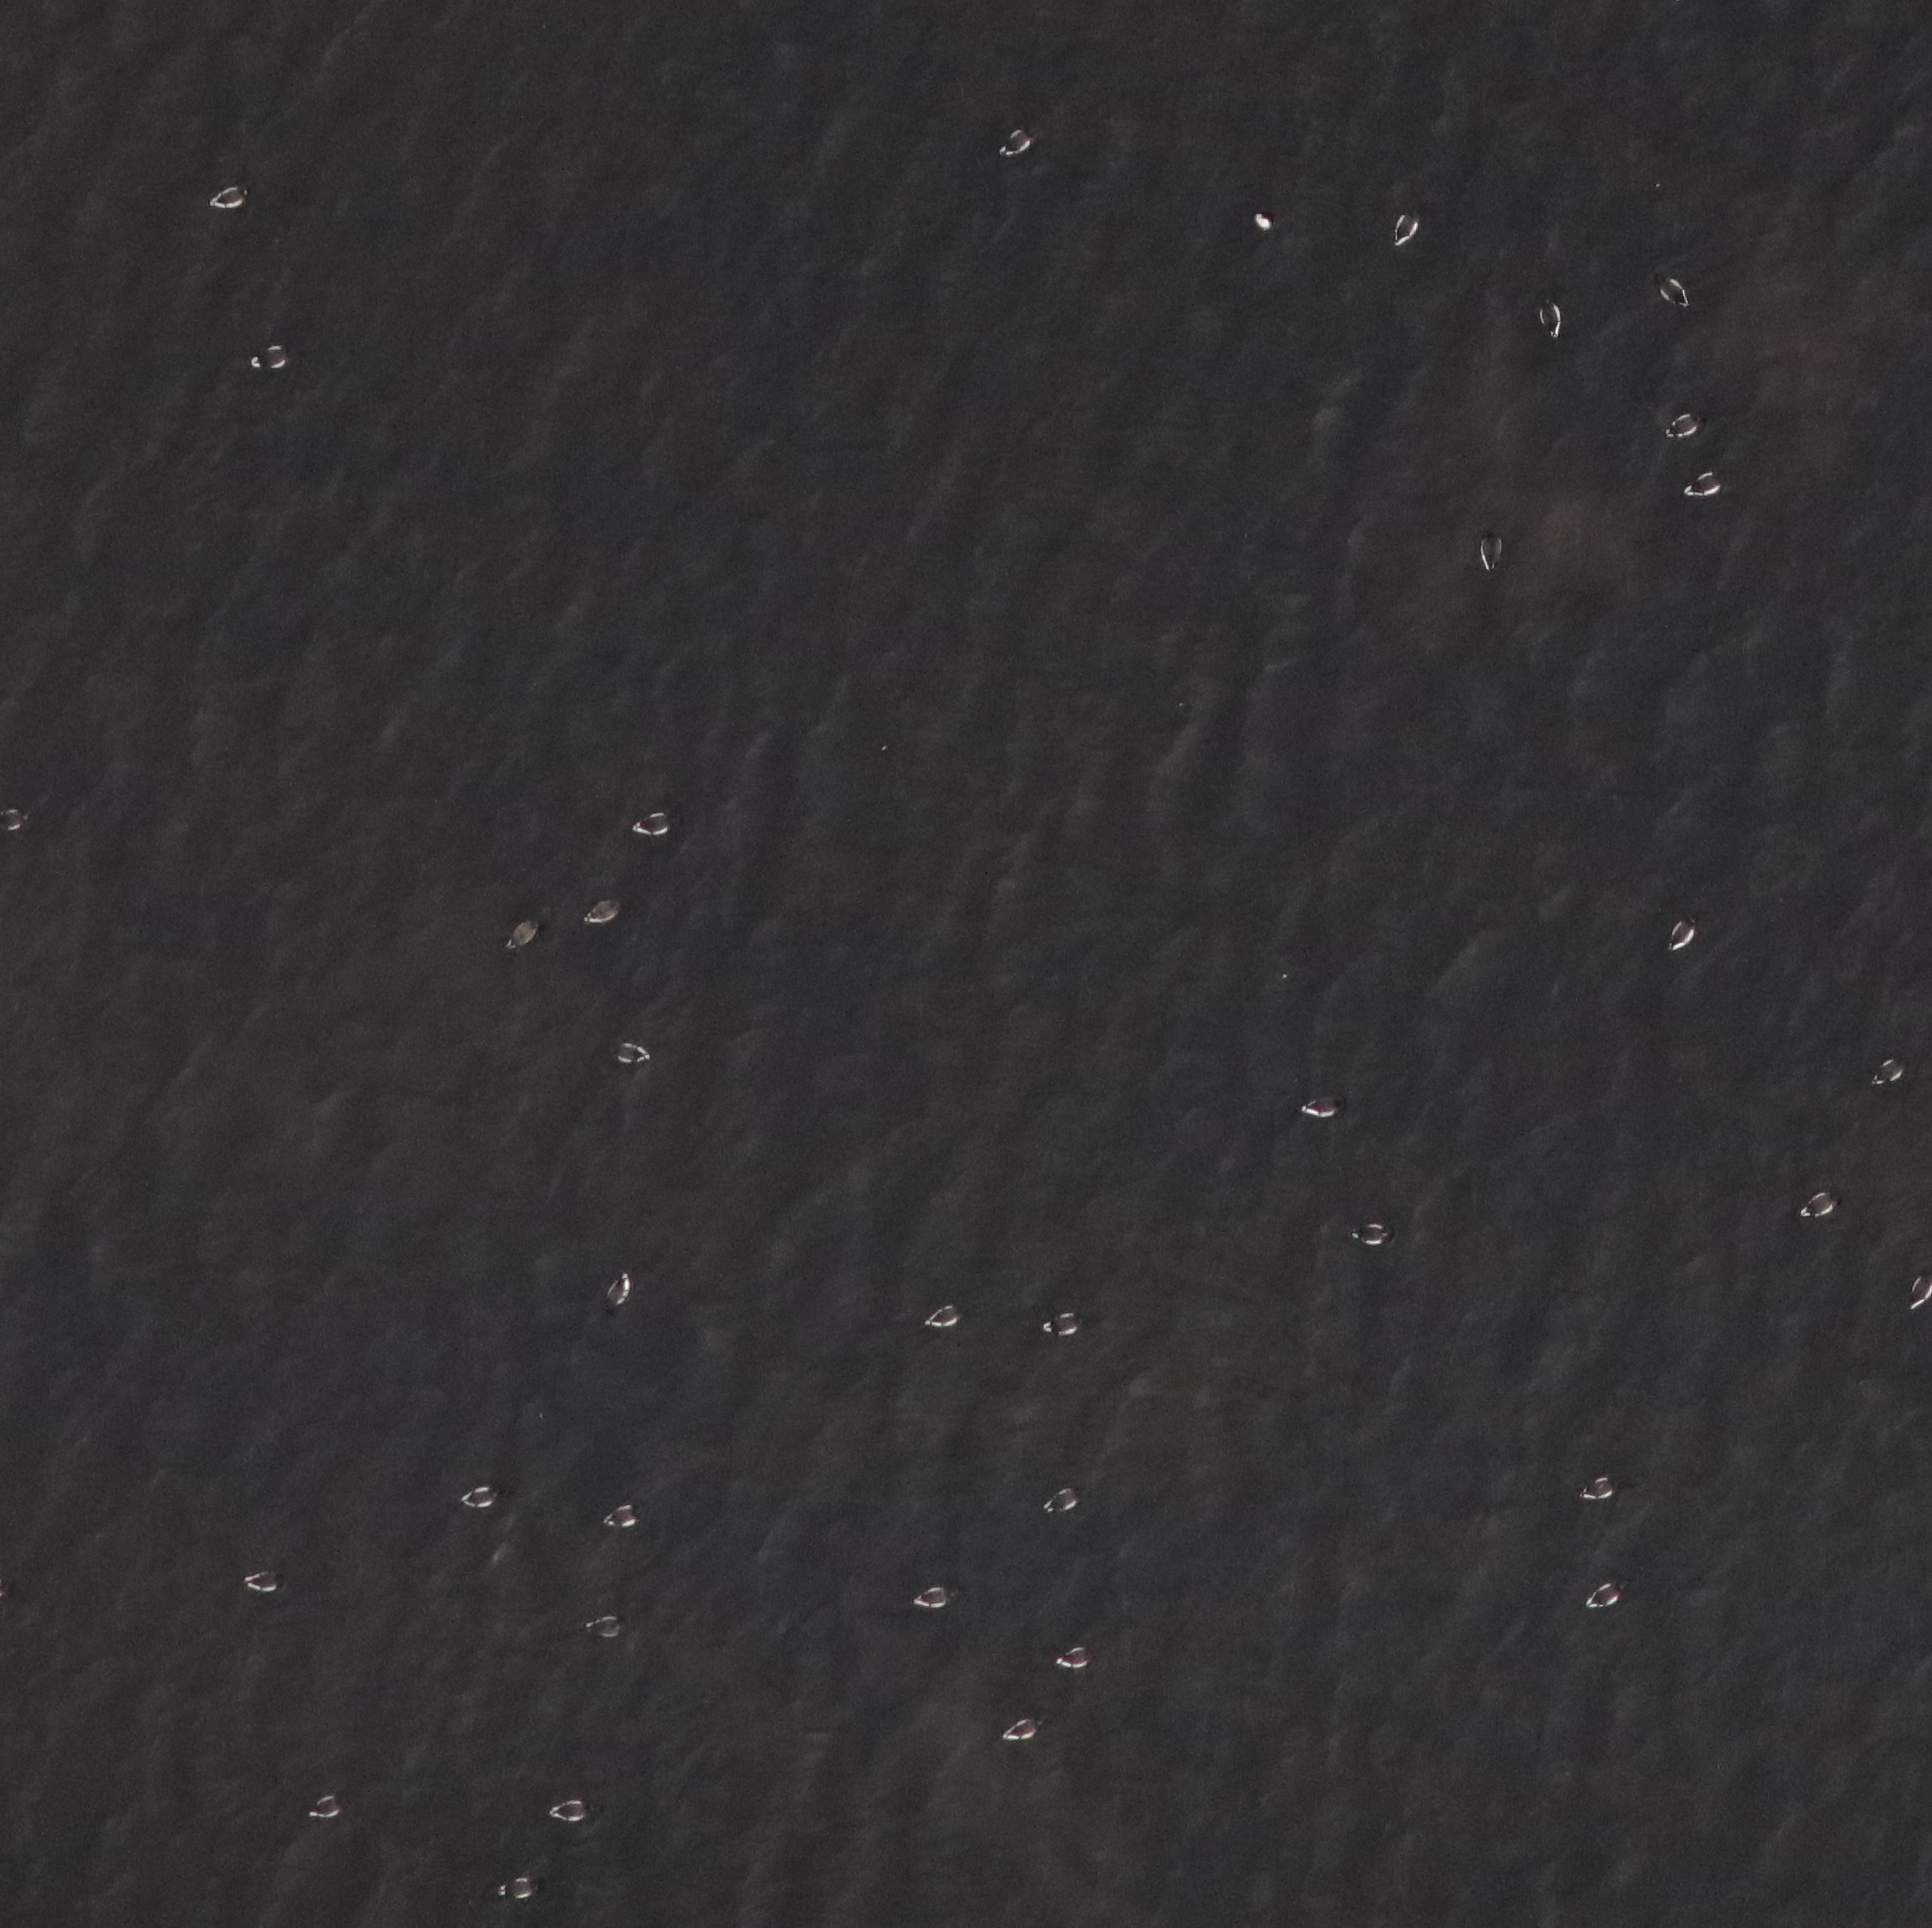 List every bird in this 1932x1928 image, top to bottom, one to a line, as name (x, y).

brant (1018, 141)
brant (231, 197)
brant (1406, 227)
brant (1672, 290)
brant (1550, 316)
brant (272, 357)
brant (1684, 425)
brant (1704, 485)
brant (1491, 549)
brant (10, 818)
brant (654, 823)
brant (602, 911)
brant (523, 933)
brant (1682, 933)
brant (630, 1054)
brant (1891, 1070)
brant (1325, 1108)
brant (1820, 1204)
brant (1373, 1234)
brant (617, 1293)
brant (1923, 1293)
brant (944, 1316)
brant (1063, 1324)
brant (1600, 1488)
brant (481, 1497)
brant (1064, 1500)
brant (622, 1517)
brant (263, 1582)
brant (1606, 1595)
brant (934, 1597)
brant (606, 1626)
brant (1074, 1657)
brant (1024, 1728)
brant (326, 1807)
brant (571, 1810)
brant (519, 1887)